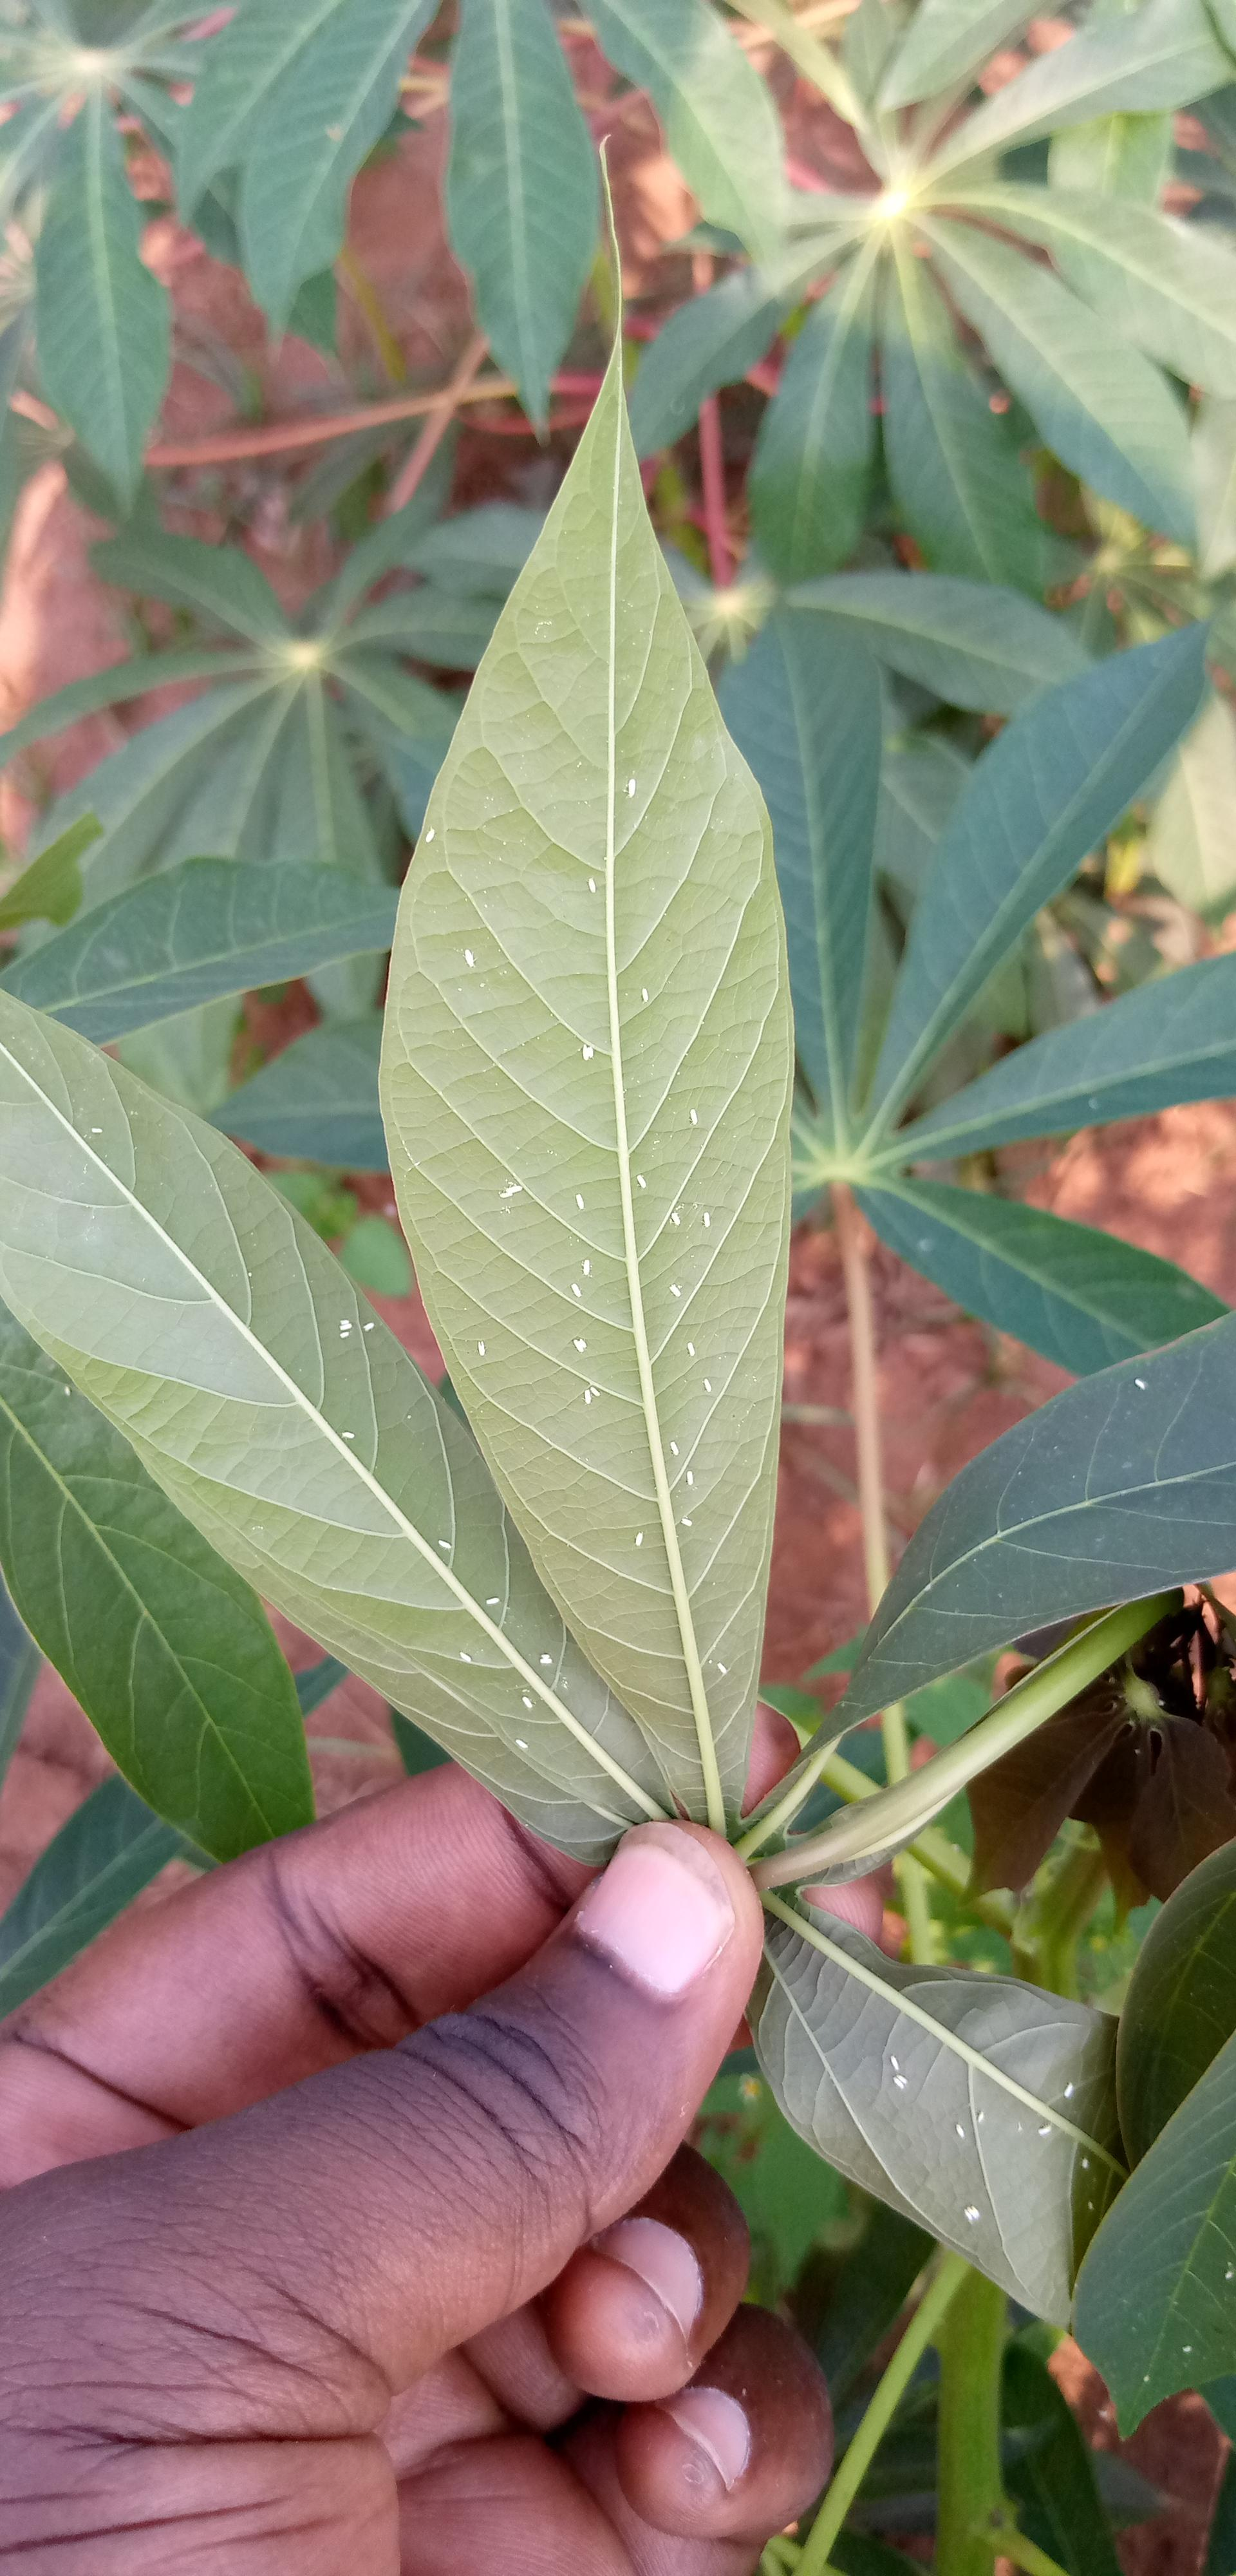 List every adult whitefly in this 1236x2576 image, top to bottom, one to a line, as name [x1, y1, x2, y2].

whitefly [626, 777, 637, 799]
whitefly [422, 825, 436, 844]
whitefly [586, 877, 599, 894]
whitefly [464, 947, 476, 969]
whitefly [641, 986, 652, 1004]
whitefly [582, 1042, 589, 1061]
whitefly [588, 1045, 595, 1059]
whitefly [689, 1107, 700, 1126]
whitefly [88, 1123, 106, 1136]
whitefly [635, 1173, 648, 1190]
whitefly [503, 1185, 523, 1193]
whitefly [499, 1192, 514, 1198]
whitefly [574, 1192, 586, 1211]
whitefly [670, 1209, 682, 1227]
whitefly [702, 1210, 712, 1229]
whitefly [581, 1256, 591, 1277]
whitefly [570, 1282, 584, 1299]
whitefly [668, 1283, 683, 1298]
whitefly [339, 1318, 352, 1324]
whitefly [362, 1320, 376, 1333]
whitefly [339, 1324, 353, 1331]
whitefly [339, 1331, 351, 1340]
whitefly [574, 1338, 584, 1353]
whitefly [577, 1338, 587, 1348]
whitefly [476, 1339, 487, 1357]
whitefly [686, 1340, 697, 1359]
whitefly [1132, 1374, 1151, 1393]
whitefly [702, 1378, 714, 1392]
whitefly [62, 1385, 73, 1397]
whitefly [589, 1386, 601, 1397]
whitefly [584, 1388, 593, 1405]
whitefly [341, 1430, 357, 1440]
whitefly [669, 1439, 682, 1457]
whitefly [686, 1470, 698, 1486]
whitefly [680, 1517, 694, 1528]
whitefly [633, 1530, 645, 1546]
whitefly [437, 1539, 453, 1549]
whitefly [485, 1596, 502, 1605]
whitefly [458, 1651, 472, 1662]
whitefly [539, 1653, 551, 1658]
whitefly [538, 1658, 554, 1664]
whitefly [716, 1661, 729, 1675]
whitefly [520, 1694, 534, 1709]
whitefly [513, 1738, 530, 1750]
whitefly [890, 2054, 901, 2070]
whitefly [897, 2074, 908, 2085]
whitefly [894, 2076, 905, 2088]
whitefly [1062, 2080, 1076, 2100]
whitefly [955, 2122, 966, 2138]
whitefly [1037, 2123, 1054, 2136]
whitefly [1080, 2155, 1090, 2169]
whitefly [966, 2205, 982, 2219]
whitefly [963, 2208, 973, 2221]
whitefly [1224, 2269, 1234, 2280]
whitefly [1181, 2344, 1193, 2352]